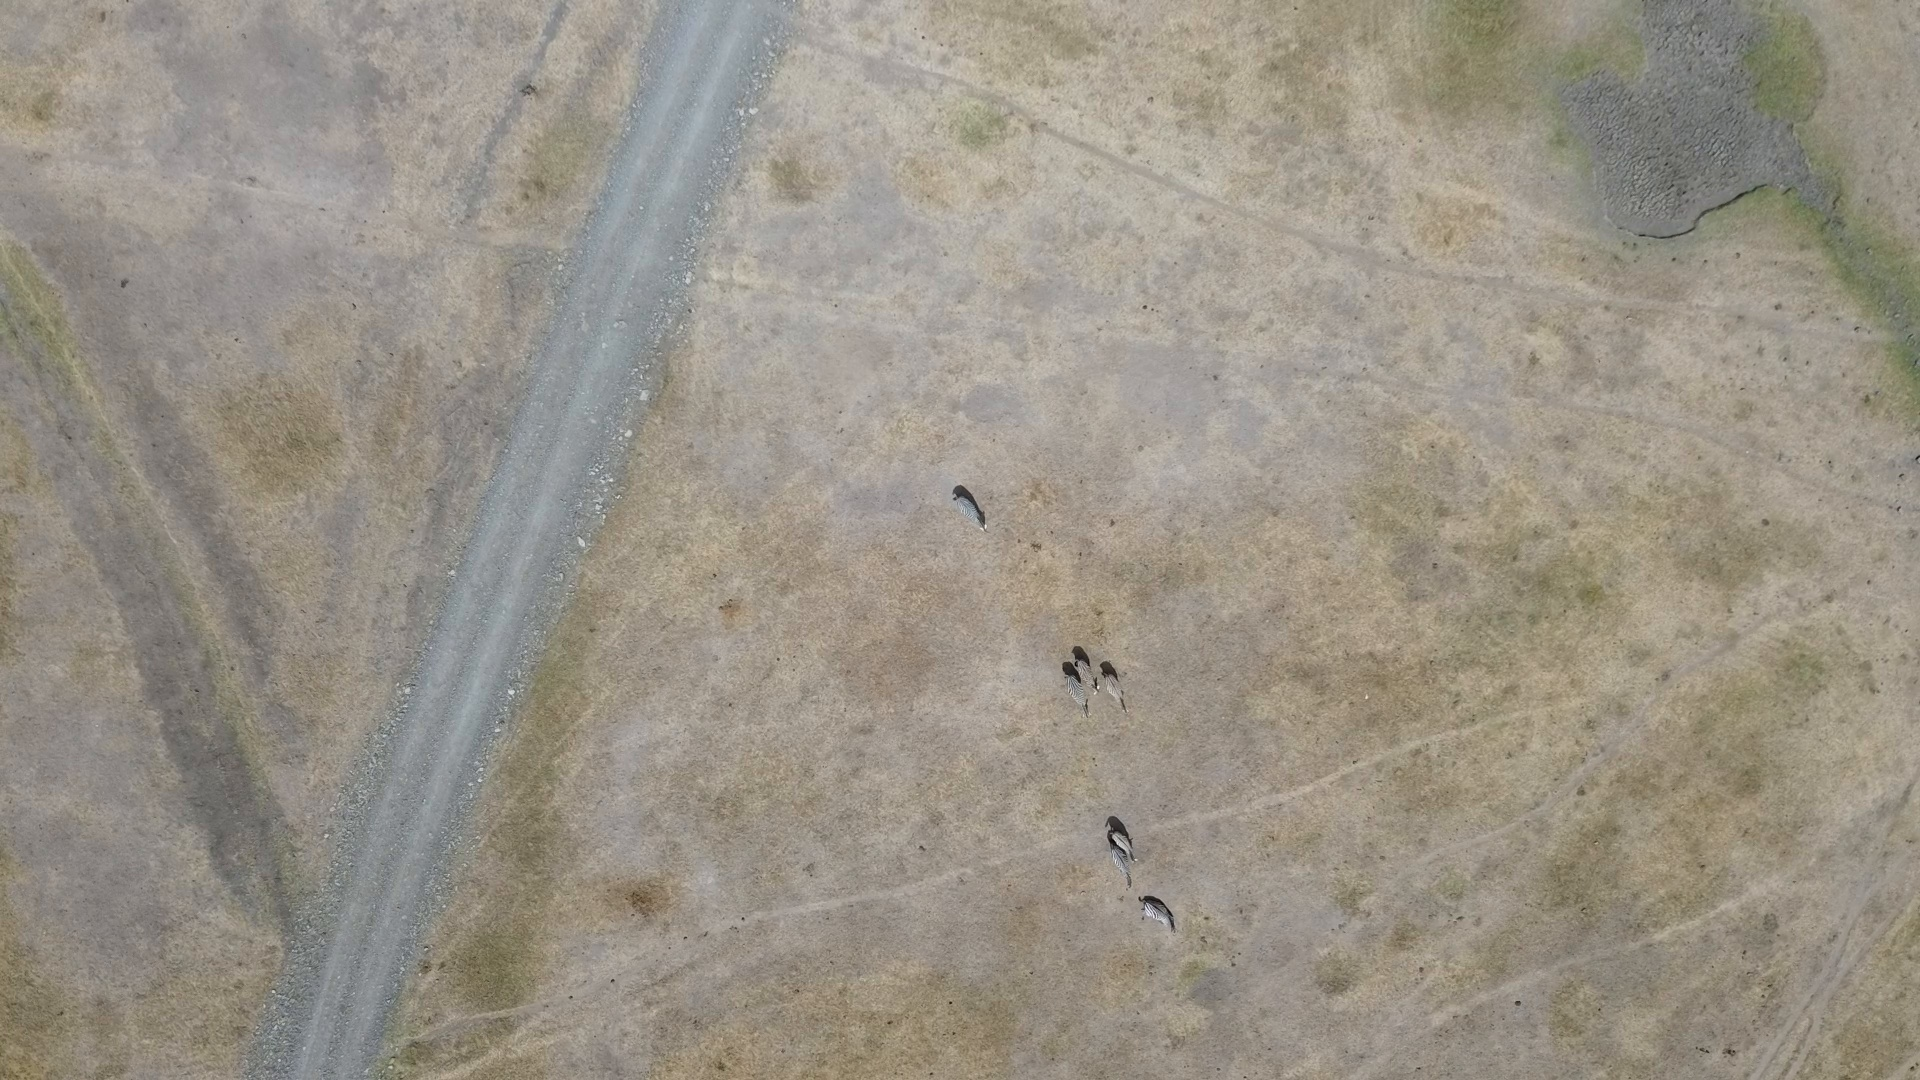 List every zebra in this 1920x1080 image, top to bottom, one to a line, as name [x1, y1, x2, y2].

zebra [954, 494, 987, 531]
zebra [1078, 661, 1100, 695]
zebra [1105, 674, 1129, 714]
zebra [1065, 675, 1092, 719]
zebra [1112, 831, 1138, 864]
zebra [1112, 849, 1132, 891]
zebra [1144, 901, 1178, 936]